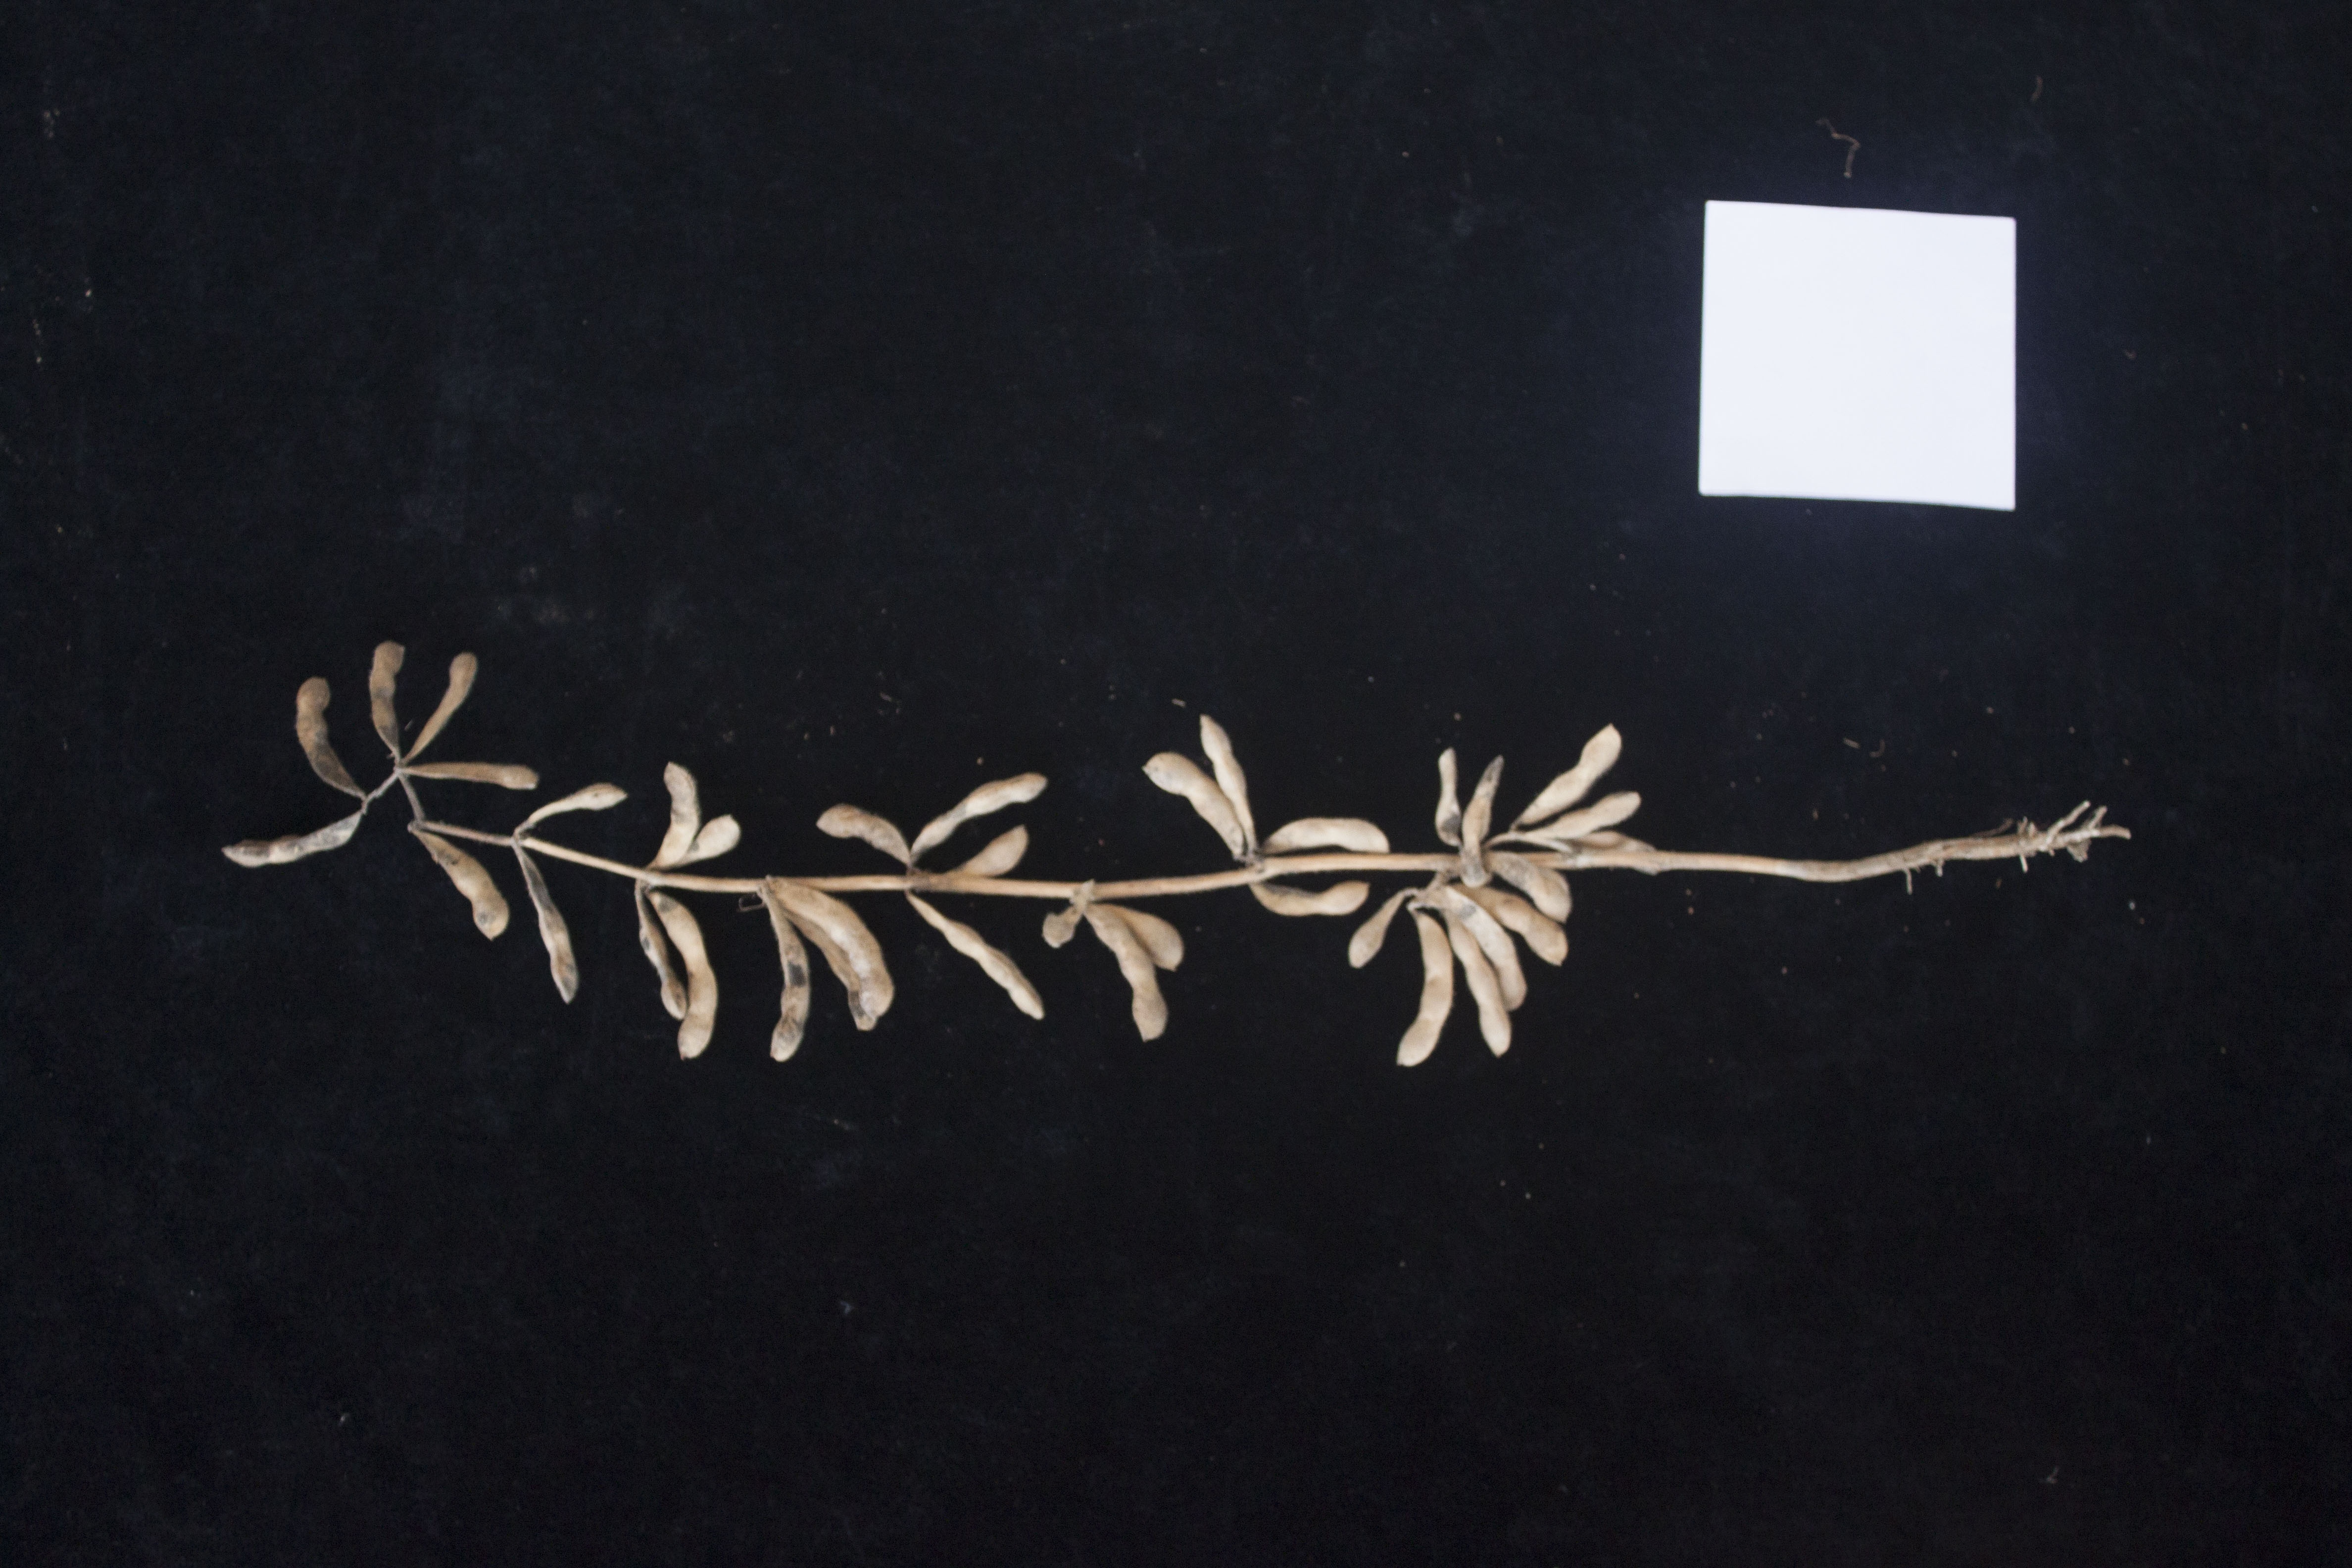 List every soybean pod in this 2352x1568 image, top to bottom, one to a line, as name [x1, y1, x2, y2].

soybean pod [370, 644, 403, 756]
soybean pod [410, 655, 475, 758]
soybean pod [297, 678, 362, 797]
soybean pod [1201, 718, 1256, 851]
soybean pod [1517, 729, 1621, 822]
soybean pod [1436, 748, 1461, 846]
soybean pod [1145, 754, 1242, 859]
soybean pod [1463, 759, 1502, 888]
soybean pod [654, 764, 699, 868]
soybean pod [401, 765, 537, 791]
soybean pod [910, 775, 1046, 864]
soybean pod [520, 785, 625, 828]
soybean pod [1531, 793, 1638, 838]
soybean pod [818, 806, 910, 864]
soybean pod [222, 814, 359, 867]
soybean pod [677, 815, 741, 869]
soybean pod [1259, 821, 1387, 853]
soybean pod [951, 826, 1029, 878]
soybean pod [416, 835, 507, 940]
soybean pod [514, 848, 577, 1002]
soybean pod [1482, 854, 1570, 922]
soybean pod [766, 879, 893, 1024]
soybean pod [1251, 882, 1367, 918]
soybean pod [1451, 885, 1567, 968]
soybean pod [637, 887, 686, 1019]
soybean pod [1414, 887, 1525, 1011]
soybean pod [1349, 892, 1404, 967]
soybean pod [649, 893, 716, 1060]
soybean pod [762, 893, 809, 1063]
soybean pod [775, 896, 877, 1032]
soybean pod [909, 898, 1043, 1020]
soybean pod [1071, 901, 1166, 1040]
soybean pod [1044, 904, 1082, 948]
soybean pod [1100, 904, 1181, 972]
soybean pod [1440, 906, 1511, 1058]
soybean pod [1397, 915, 1452, 1067]